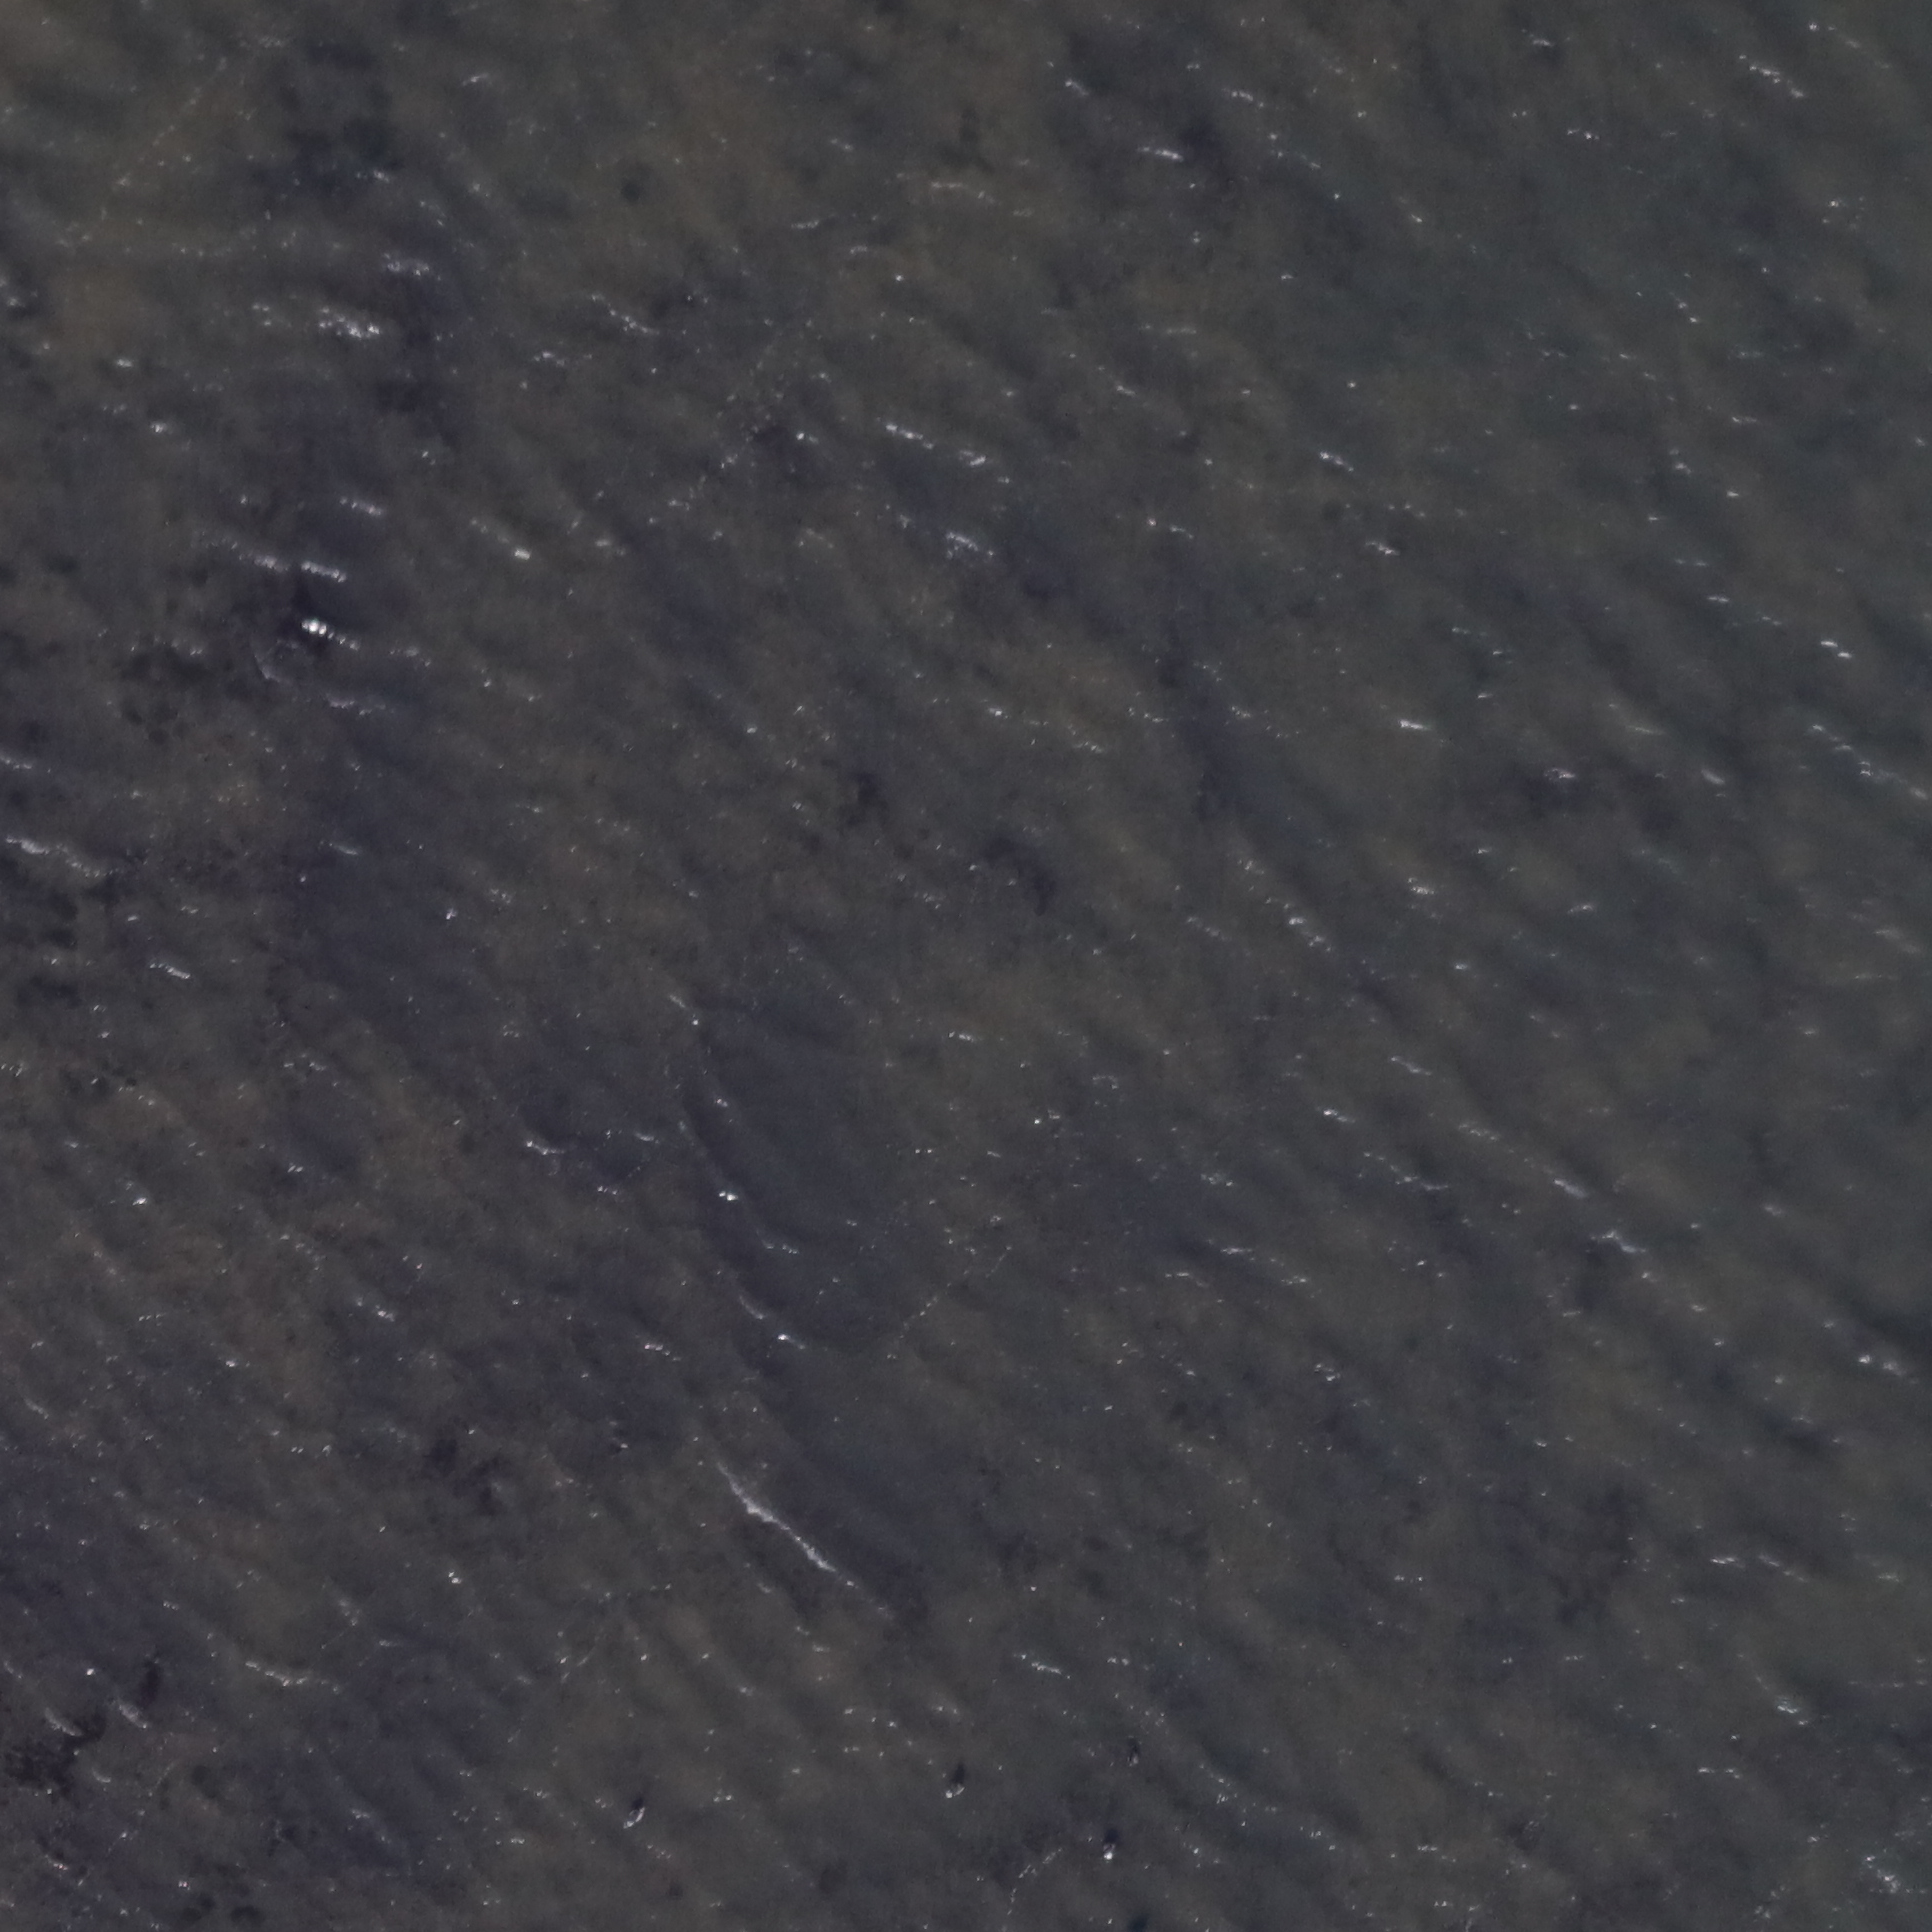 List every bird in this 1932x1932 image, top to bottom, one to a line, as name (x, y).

brant (1134, 1760)
brant (951, 1787)
brant (632, 1815)
brant (1108, 1849)